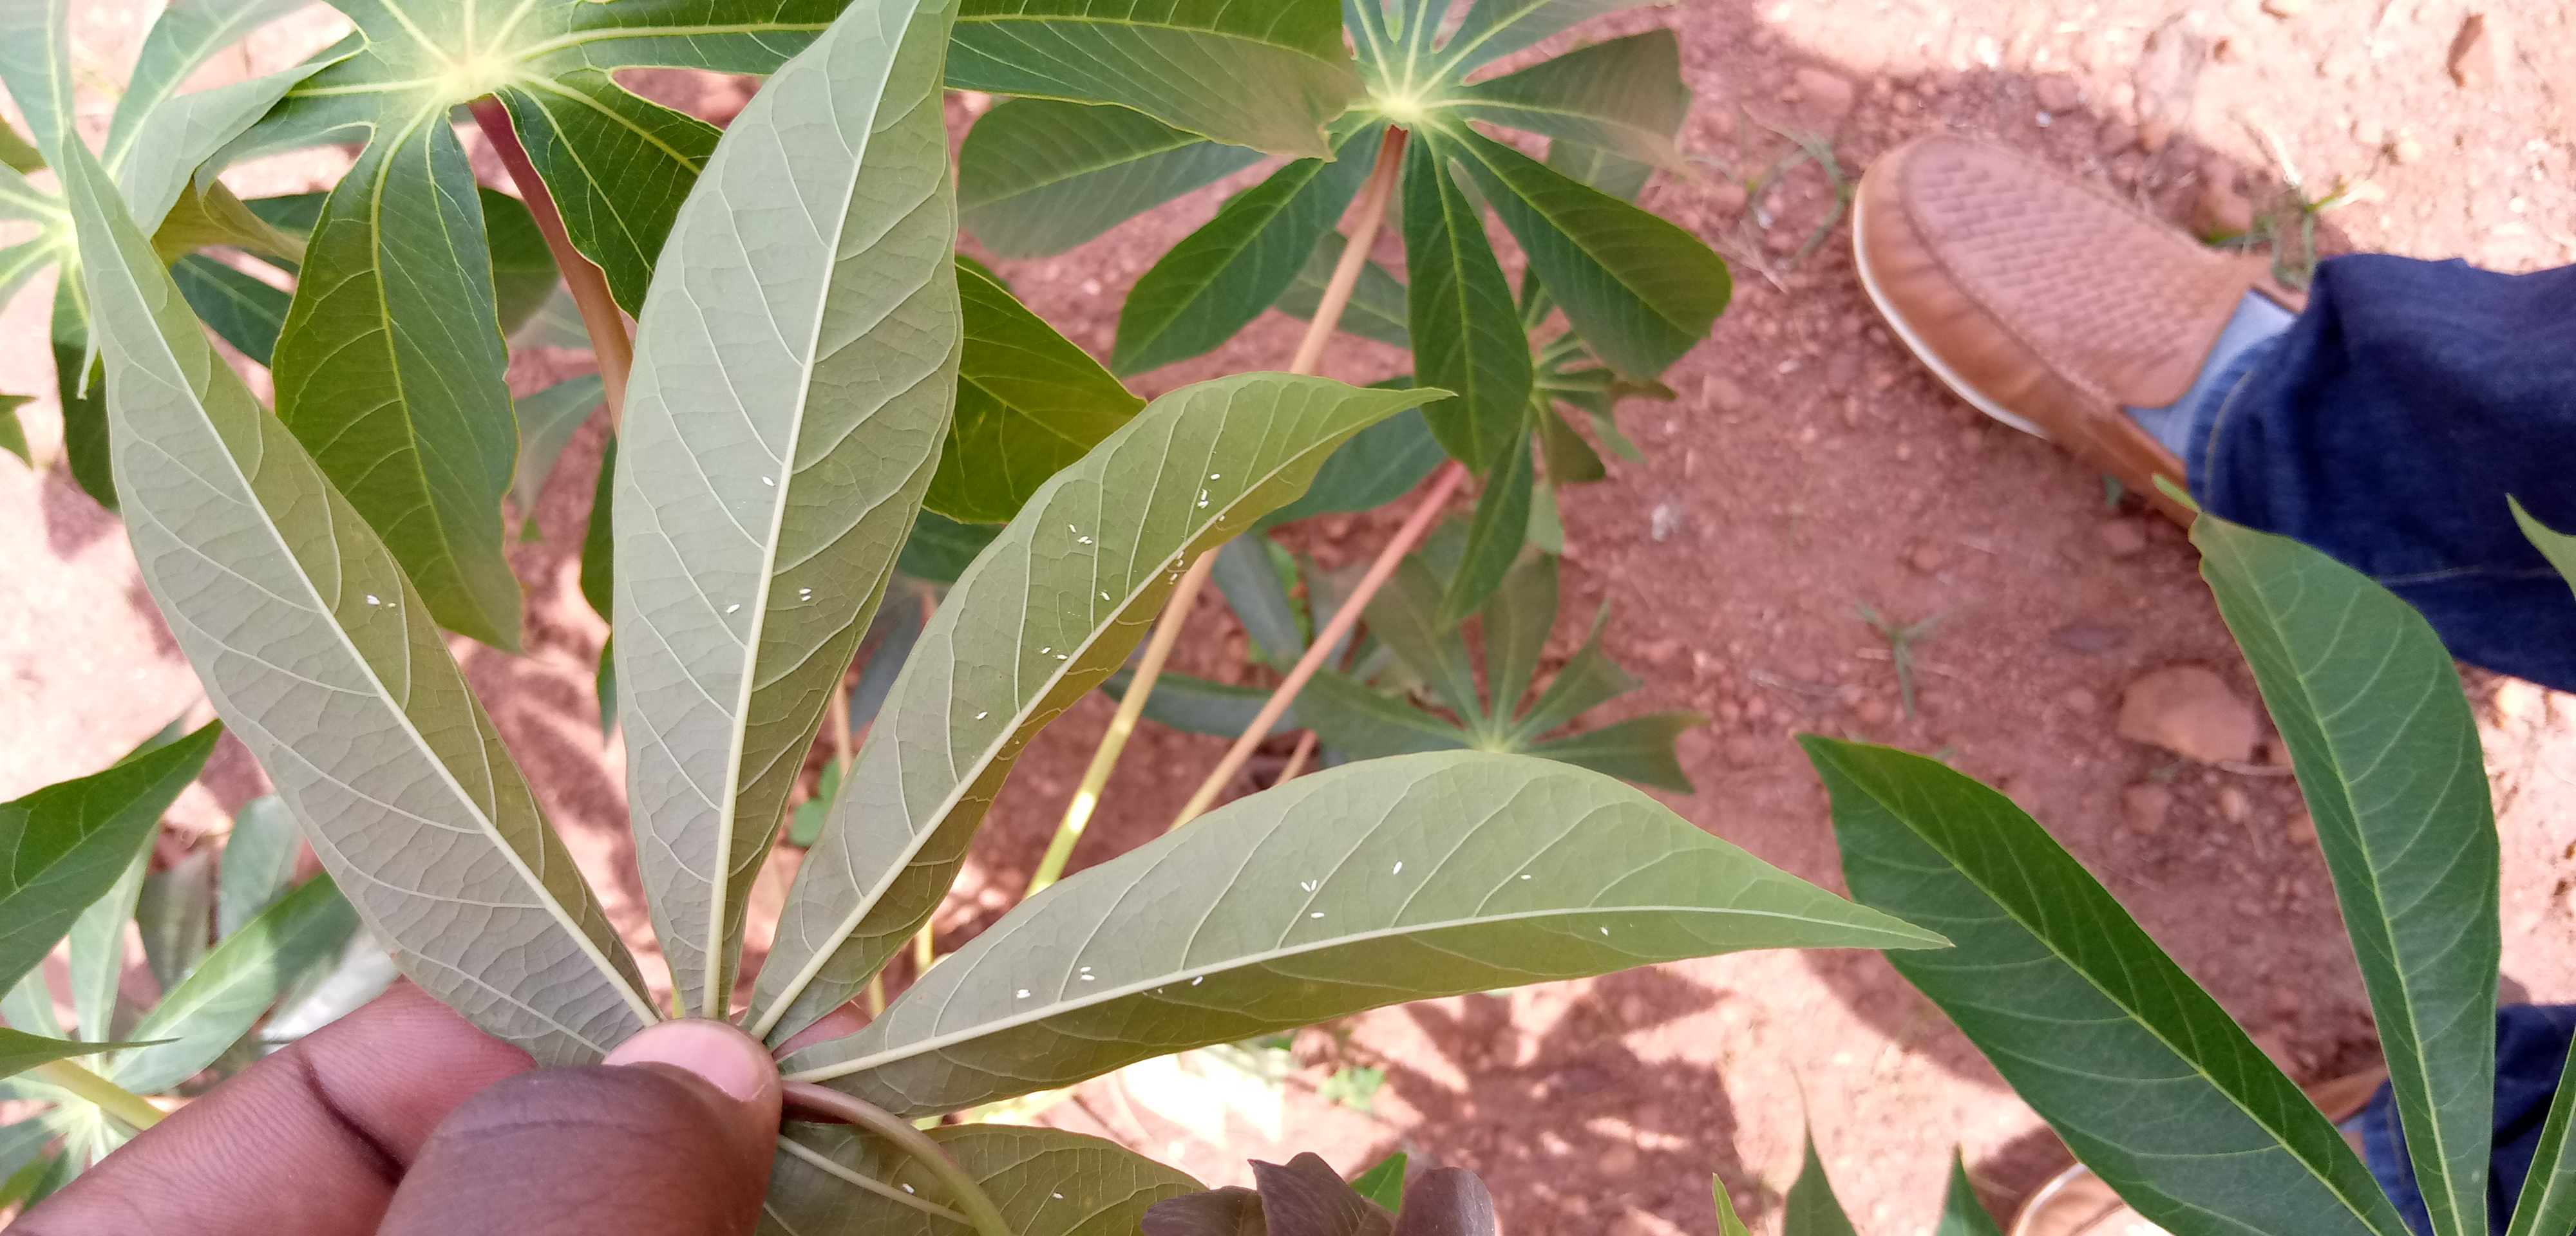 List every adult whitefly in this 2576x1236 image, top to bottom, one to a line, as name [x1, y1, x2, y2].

whitefly [1207, 471, 1224, 481]
whitefly [759, 474, 779, 491]
whitefly [1198, 485, 1212, 500]
whitefly [1197, 500, 1206, 508]
whitefly [1200, 500, 1210, 510]
whitefly [1216, 514, 1228, 524]
whitefly [1064, 521, 1080, 534]
whitefly [1075, 535, 1090, 545]
whitefly [1083, 538, 1094, 547]
whitefly [1175, 558, 1185, 568]
whitefly [1168, 572, 1180, 581]
whitefly [797, 586, 813, 596]
whitefly [1098, 590, 1114, 604]
whitefly [365, 594, 379, 599]
whitefly [799, 595, 813, 603]
whitefly [366, 599, 383, 606]
whitefly [722, 602, 747, 615]
whitefly [1039, 645, 1054, 657]
whitefly [1055, 651, 1071, 664]
whitefly [974, 708, 990, 724]
whitefly [1389, 858, 1407, 879]
whitefly [1517, 872, 1536, 883]
whitefly [1311, 877, 1320, 892]
whitefly [1299, 879, 1311, 895]
whitefly [1307, 907, 1330, 924]
whitefly [1597, 923, 1615, 941]
whitefly [1078, 964, 1094, 974]
whitefly [1188, 972, 1207, 988]
whitefly [1079, 973, 1097, 983]
whitefly [1014, 986, 1032, 994]
whitefly [1016, 993, 1032, 1000]
whitefly [898, 1180, 918, 1195]
whitefly [1048, 1187, 1066, 1203]